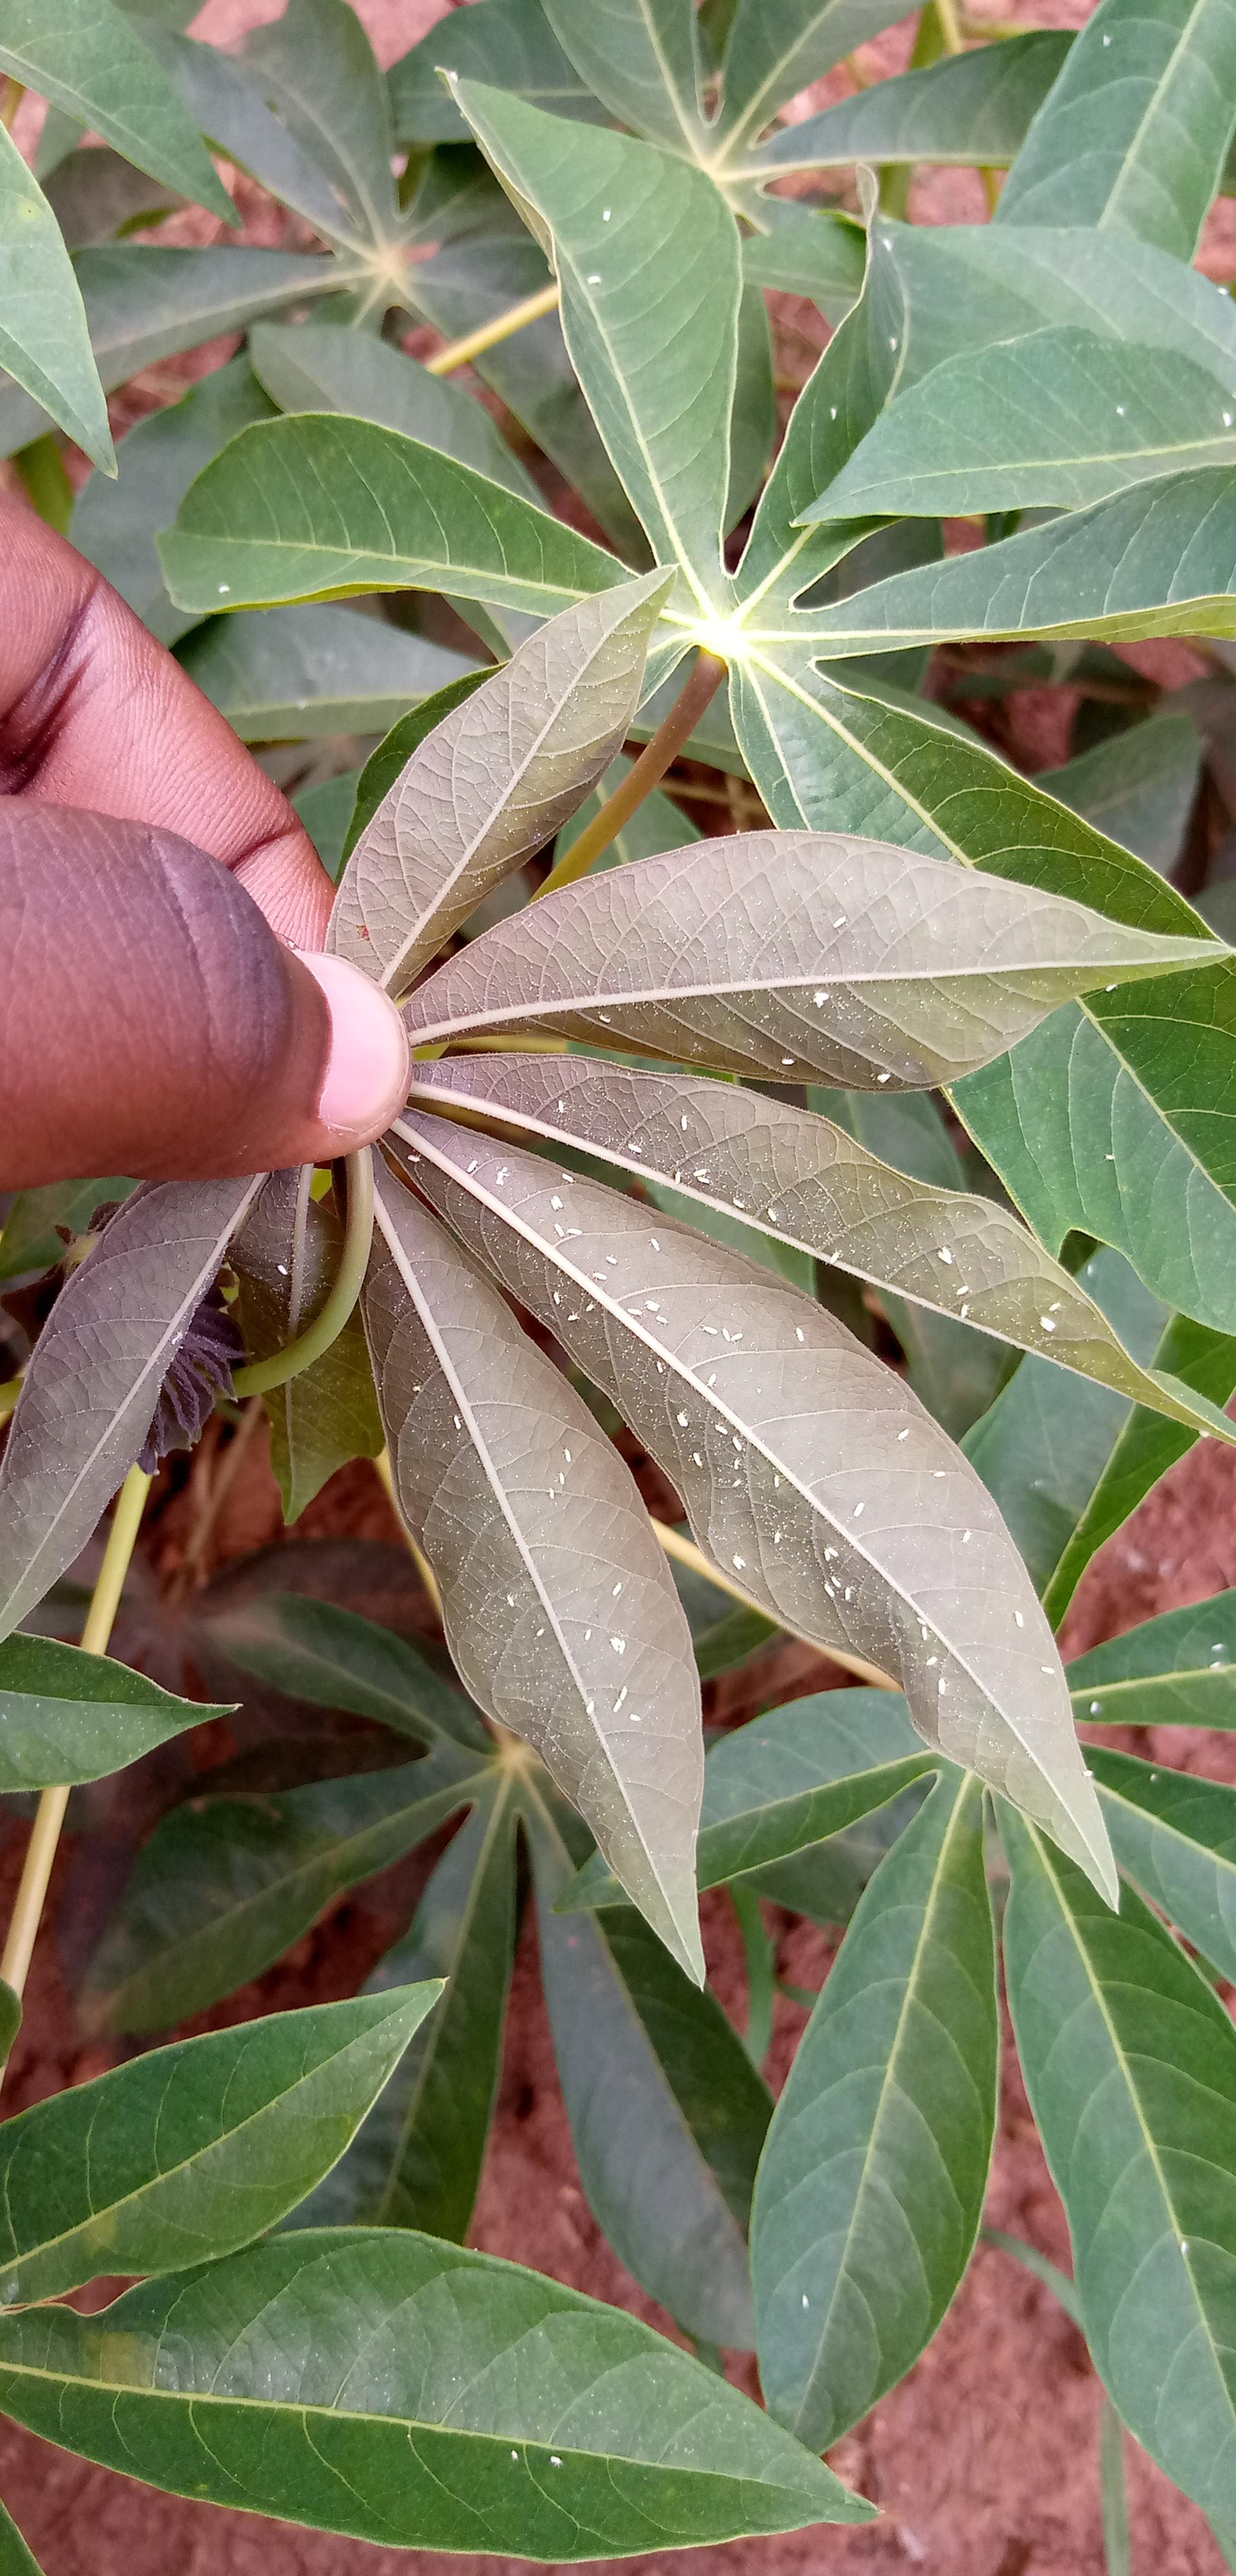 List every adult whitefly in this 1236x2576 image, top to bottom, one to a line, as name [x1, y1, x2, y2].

whitefly [597, 201, 617, 231]
whitefly [584, 272, 604, 287]
whitefly [886, 336, 899, 354]
whitefly [828, 405, 838, 422]
whitefly [1221, 409, 1233, 430]
whitefly [217, 582, 233, 596]
whitefly [831, 914, 847, 931]
whitefly [1103, 983, 1118, 994]
whitefly [812, 991, 830, 997]
whitefly [809, 997, 831, 1003]
whitefly [597, 1011, 612, 1025]
whitefly [780, 1056, 798, 1066]
whitefly [876, 1072, 886, 1082]
whitefly [880, 1074, 891, 1084]
whitefly [556, 1097, 566, 1115]
whitefly [678, 1112, 691, 1132]
whitefly [624, 1141, 644, 1157]
whitefly [1101, 1151, 1118, 1165]
whitefly [404, 1152, 422, 1164]
whitefly [464, 1156, 478, 1173]
whitefly [492, 1160, 510, 1188]
whitefly [691, 1168, 709, 1178]
whitefly [560, 1169, 576, 1186]
whitefly [673, 1169, 682, 1186]
whitefly [695, 1176, 711, 1186]
whitefly [552, 1195, 565, 1209]
whitefly [731, 1197, 746, 1211]
whitefly [548, 1198, 559, 1211]
whitefly [766, 1206, 780, 1224]
whitefly [552, 1220, 566, 1239]
whitefly [564, 1226, 585, 1238]
whitefly [648, 1235, 663, 1253]
whitefly [941, 1244, 952, 1258]
whitefly [827, 1249, 841, 1265]
whitefly [936, 1251, 953, 1265]
whitefly [603, 1253, 619, 1265]
whitefly [273, 1262, 290, 1278]
whitefly [590, 1269, 609, 1282]
whitefly [954, 1284, 971, 1298]
whitefly [551, 1290, 563, 1307]
whitefly [644, 1299, 661, 1309]
whitefly [1045, 1299, 1063, 1314]
whitefly [583, 1302, 597, 1314]
whitefly [959, 1302, 973, 1320]
whitefly [645, 1304, 658, 1314]
whitefly [625, 1307, 644, 1318]
whitefly [565, 1311, 581, 1324]
whitefly [653, 1314, 670, 1327]
whitefly [1039, 1315, 1056, 1329]
whitefly [1038, 1321, 1053, 1333]
whitefly [700, 1323, 718, 1336]
whitefly [793, 1325, 806, 1345]
whitefly [720, 1326, 730, 1343]
whitefly [169, 1329, 184, 1347]
whitefly [731, 1331, 744, 1343]
whitefly [654, 1360, 667, 1375]
whitefly [705, 1371, 718, 1387]
whitefly [407, 1384, 423, 1394]
whitefly [452, 1411, 465, 1432]
whitefly [678, 1412, 689, 1428]
whitefly [675, 1414, 682, 1428]
whitefly [713, 1422, 730, 1436]
whitefly [894, 1425, 913, 1443]
whitefly [730, 1434, 745, 1454]
whitefly [562, 1446, 574, 1464]
whitefly [691, 1450, 704, 1469]
whitefly [732, 1456, 742, 1471]
whitefly [557, 1469, 568, 1486]
whitefly [930, 1469, 948, 1480]
whitefly [772, 1473, 780, 1490]
whitefly [729, 1478, 744, 1490]
whitefly [547, 1484, 556, 1500]
whitefly [850, 1499, 866, 1519]
whitefly [959, 1527, 973, 1546]
whitefly [771, 1529, 783, 1546]
whitefly [827, 1546, 841, 1559]
whitefly [823, 1548, 831, 1564]
whitefly [733, 1554, 747, 1567]
whitefly [731, 1558, 742, 1571]
whitefly [830, 1574, 843, 1589]
whitefly [610, 1580, 624, 1597]
whitefly [821, 1582, 836, 1600]
whitefly [843, 1586, 854, 1602]
whitefly [505, 1594, 519, 1609]
whitefly [1013, 1609, 1026, 1631]
whitefly [913, 1615, 928, 1625]
whitefly [920, 1625, 929, 1642]
whitefly [582, 1626, 593, 1642]
whitefly [533, 1627, 547, 1639]
whitefly [613, 1636, 621, 1648]
whitefly [610, 1637, 619, 1653]
whitefly [619, 1638, 626, 1654]
whitefly [1210, 1641, 1227, 1656]
whitefly [922, 1654, 939, 1668]
whitefly [1036, 1664, 1056, 1676]
whitefly [935, 1674, 950, 1699]
whitefly [617, 1684, 629, 1701]
whitefly [585, 1698, 597, 1714]
whitefly [610, 1699, 624, 1714]
whitefly [1088, 1699, 1101, 1718]
whitefly [627, 1712, 642, 1723]
whitefly [1079, 1766, 1095, 1779]
whitefly [798, 2292, 812, 2313]
whitefly [509, 2448, 520, 2463]
whitefly [548, 2454, 563, 2468]